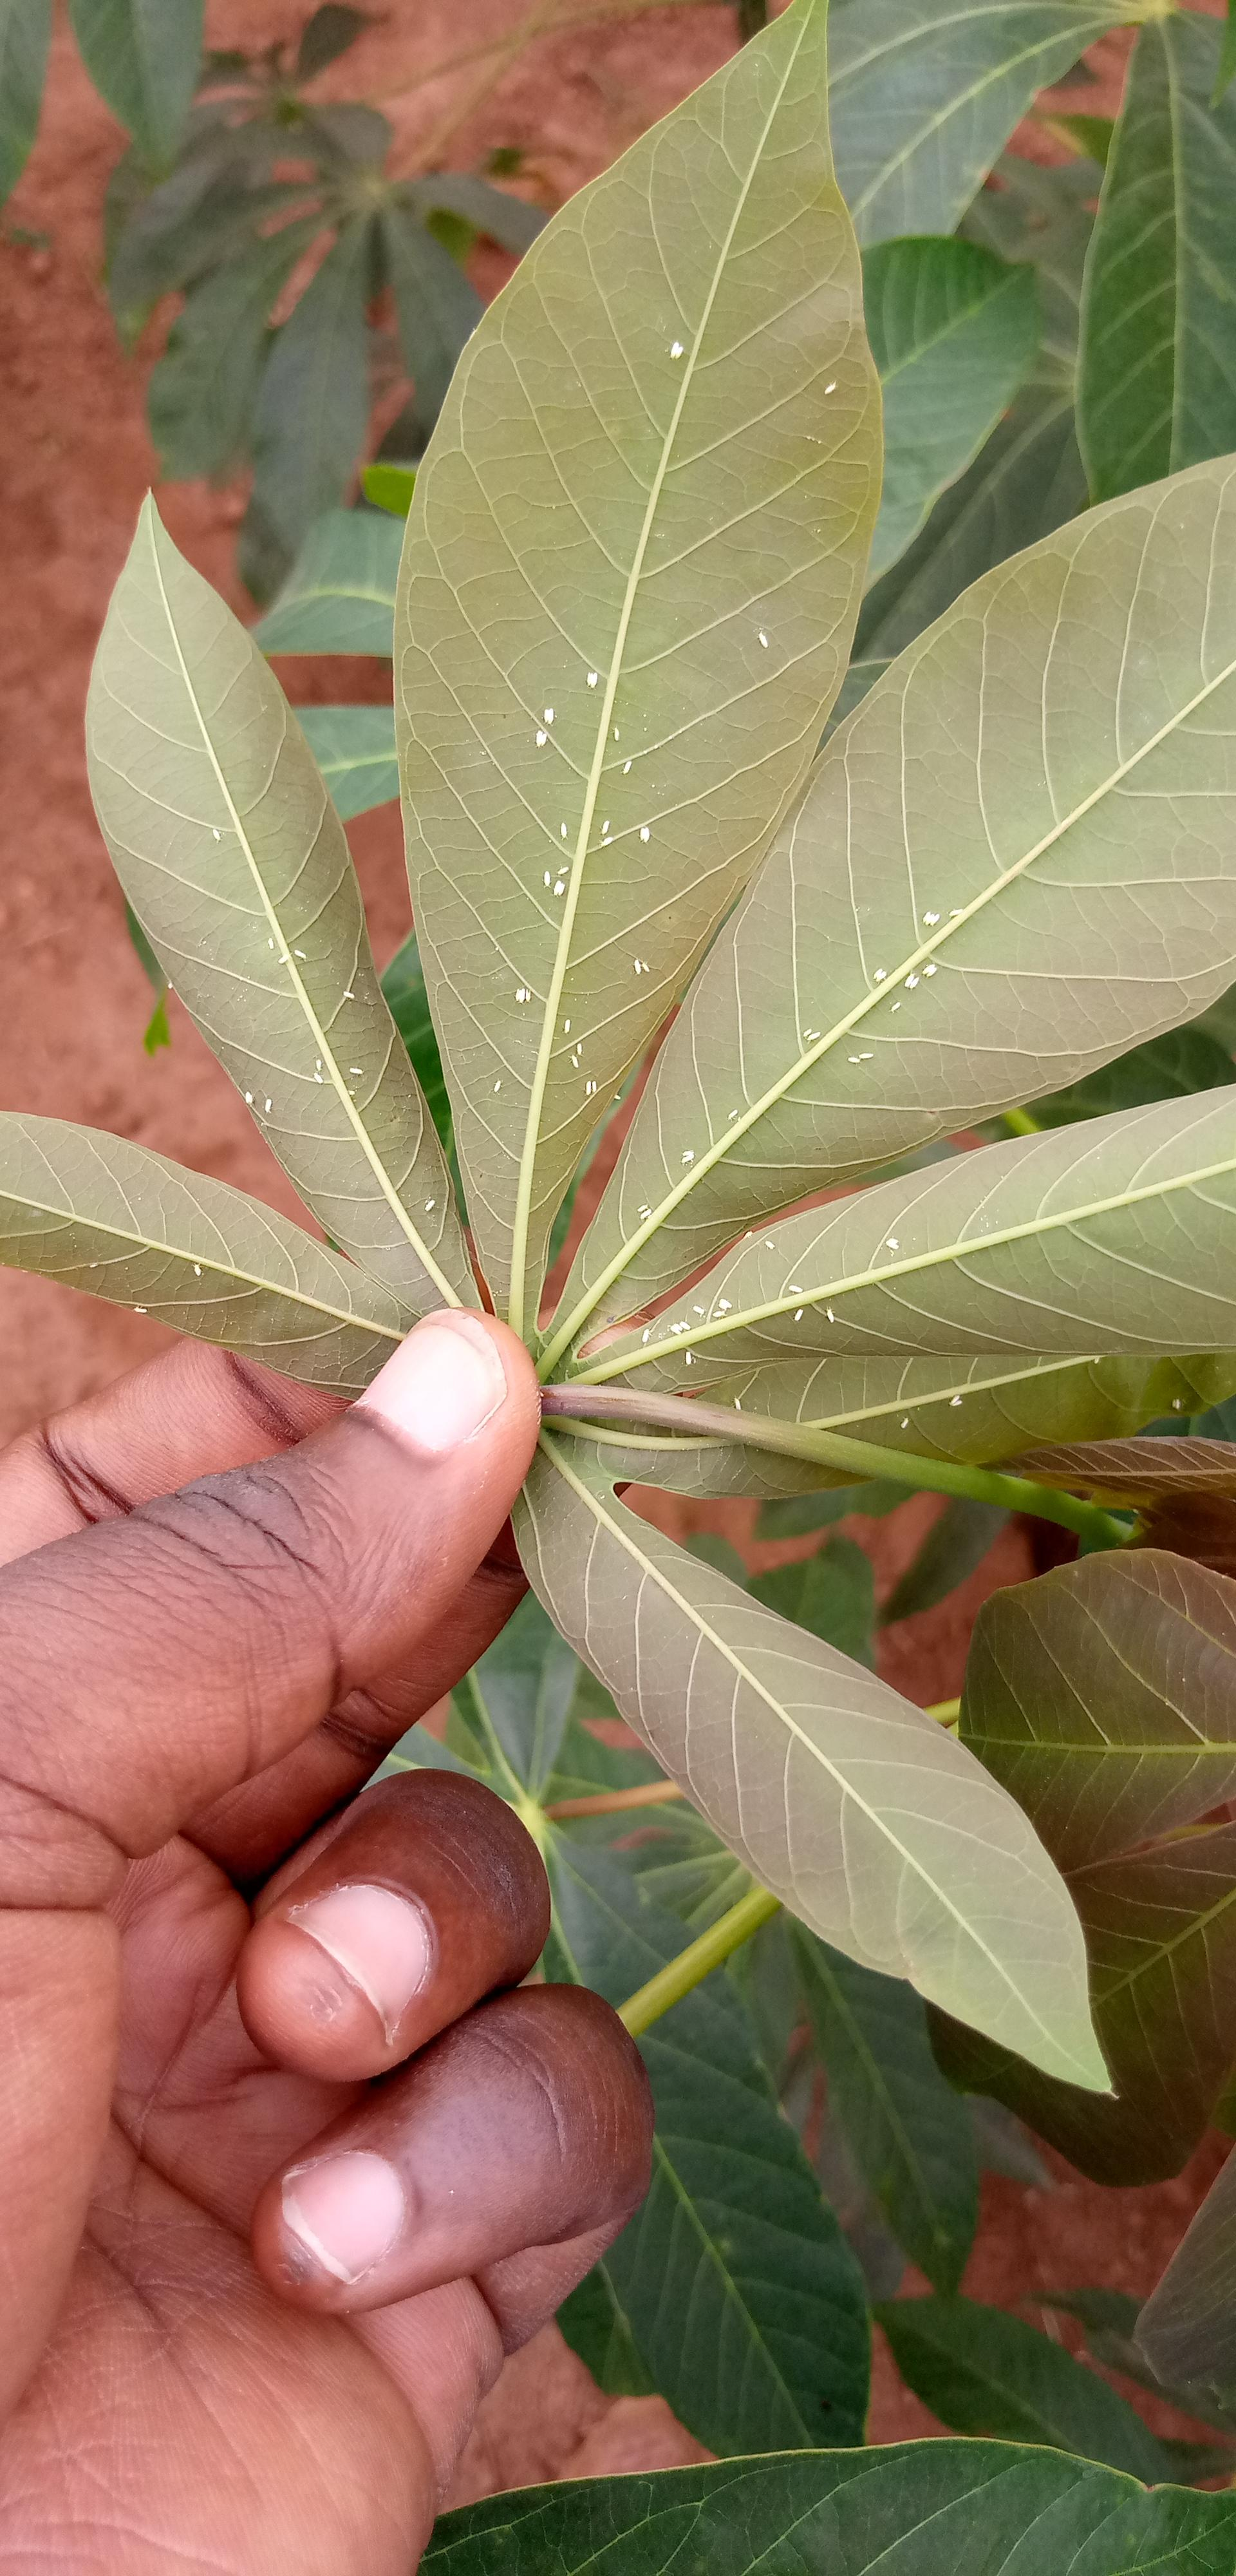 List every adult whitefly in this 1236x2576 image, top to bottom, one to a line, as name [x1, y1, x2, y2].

whitefly [668, 341, 680, 360]
whitefly [675, 345, 684, 361]
whitefly [821, 381, 838, 397]
whitefly [757, 630, 771, 650]
whitefly [586, 670, 592, 688]
whitefly [591, 671, 599, 688]
whitefly [543, 707, 548, 723]
whitefly [548, 707, 554, 725]
whitefly [611, 725, 622, 743]
whitefly [534, 729, 543, 748]
whitefly [541, 732, 548, 748]
whitefly [620, 757, 633, 776]
whitefly [599, 819, 612, 835]
whitefly [559, 820, 569, 840]
whitefly [639, 826, 644, 842]
whitefly [644, 826, 652, 846]
whitefly [211, 827, 223, 843]
whitefly [600, 835, 614, 849]
whitefly [556, 866, 570, 876]
whitefly [543, 868, 551, 889]
whitefly [553, 879, 563, 897]
whitefly [558, 882, 566, 897]
whitefly [948, 907, 964, 918]
whitefly [921, 911, 931, 924]
whitefly [931, 913, 941, 927]
whitefly [925, 913, 935, 927]
whitefly [267, 936, 277, 951]
whitefly [292, 949, 308, 960]
whitefly [277, 954, 290, 966]
whitefly [633, 958, 642, 975]
whitefly [642, 961, 651, 974]
whitefly [922, 963, 935, 976]
whitefly [926, 967, 938, 978]
whitefly [872, 967, 883, 980]
whitefly [876, 971, 888, 983]
whitefly [904, 972, 915, 988]
whitefly [910, 976, 920, 992]
whitefly [514, 987, 521, 1005]
whitefly [525, 987, 533, 1003]
whitefly [520, 988, 526, 1004]
whitefly [341, 989, 356, 1002]
whitefly [890, 1000, 901, 1013]
whitefly [562, 1017, 572, 1035]
whitefly [801, 1027, 813, 1039]
whitefly [807, 1030, 822, 1043]
whitefly [576, 1041, 584, 1056]
whitefly [857, 1052, 875, 1060]
whitefly [570, 1054, 579, 1070]
whitefly [847, 1056, 861, 1065]
whitefly [315, 1057, 324, 1072]
whitefly [348, 1066, 364, 1077]
whitefly [312, 1071, 326, 1086]
whitefly [491, 1078, 504, 1094]
whitefly [585, 1079, 591, 1097]
whitefly [591, 1079, 599, 1095]
whitefly [244, 1089, 250, 1105]
whitefly [248, 1093, 254, 1105]
whitefly [613, 1093, 622, 1102]
whitefly [263, 1097, 275, 1115]
whitefly [726, 1108, 740, 1122]
whitefly [682, 1149, 696, 1157]
whitefly [680, 1154, 695, 1165]
whitefly [423, 1197, 438, 1213]
whitefly [636, 1204, 650, 1214]
whitefly [639, 1207, 653, 1222]
whitefly [742, 1229, 754, 1239]
whitefly [888, 1237, 900, 1245]
whitefly [763, 1239, 778, 1252]
whitefly [885, 1240, 899, 1250]
whitefly [192, 1261, 204, 1278]
whitefly [786, 1283, 804, 1295]
whitefly [720, 1298, 734, 1310]
whitefly [716, 1302, 727, 1311]
whitefly [691, 1303, 706, 1316]
whitefly [131, 1305, 148, 1314]
whitefly [825, 1307, 836, 1325]
whitefly [792, 1307, 804, 1323]
whitefly [712, 1309, 726, 1318]
whitefly [679, 1320, 692, 1332]
whitefly [673, 1323, 683, 1332]
whitefly [669, 1325, 682, 1336]
whitefly [641, 1327, 650, 1344]
whitefly [684, 1349, 693, 1367]
whitefly [1094, 1355, 1100, 1365]
whitefly [948, 1394, 960, 1406]
whitefly [733, 1396, 742, 1410]
whitefly [1171, 1397, 1176, 1409]
whitefly [1175, 1398, 1183, 1411]
whitefly [952, 1399, 963, 1408]
whitefly [897, 1415, 910, 1430]